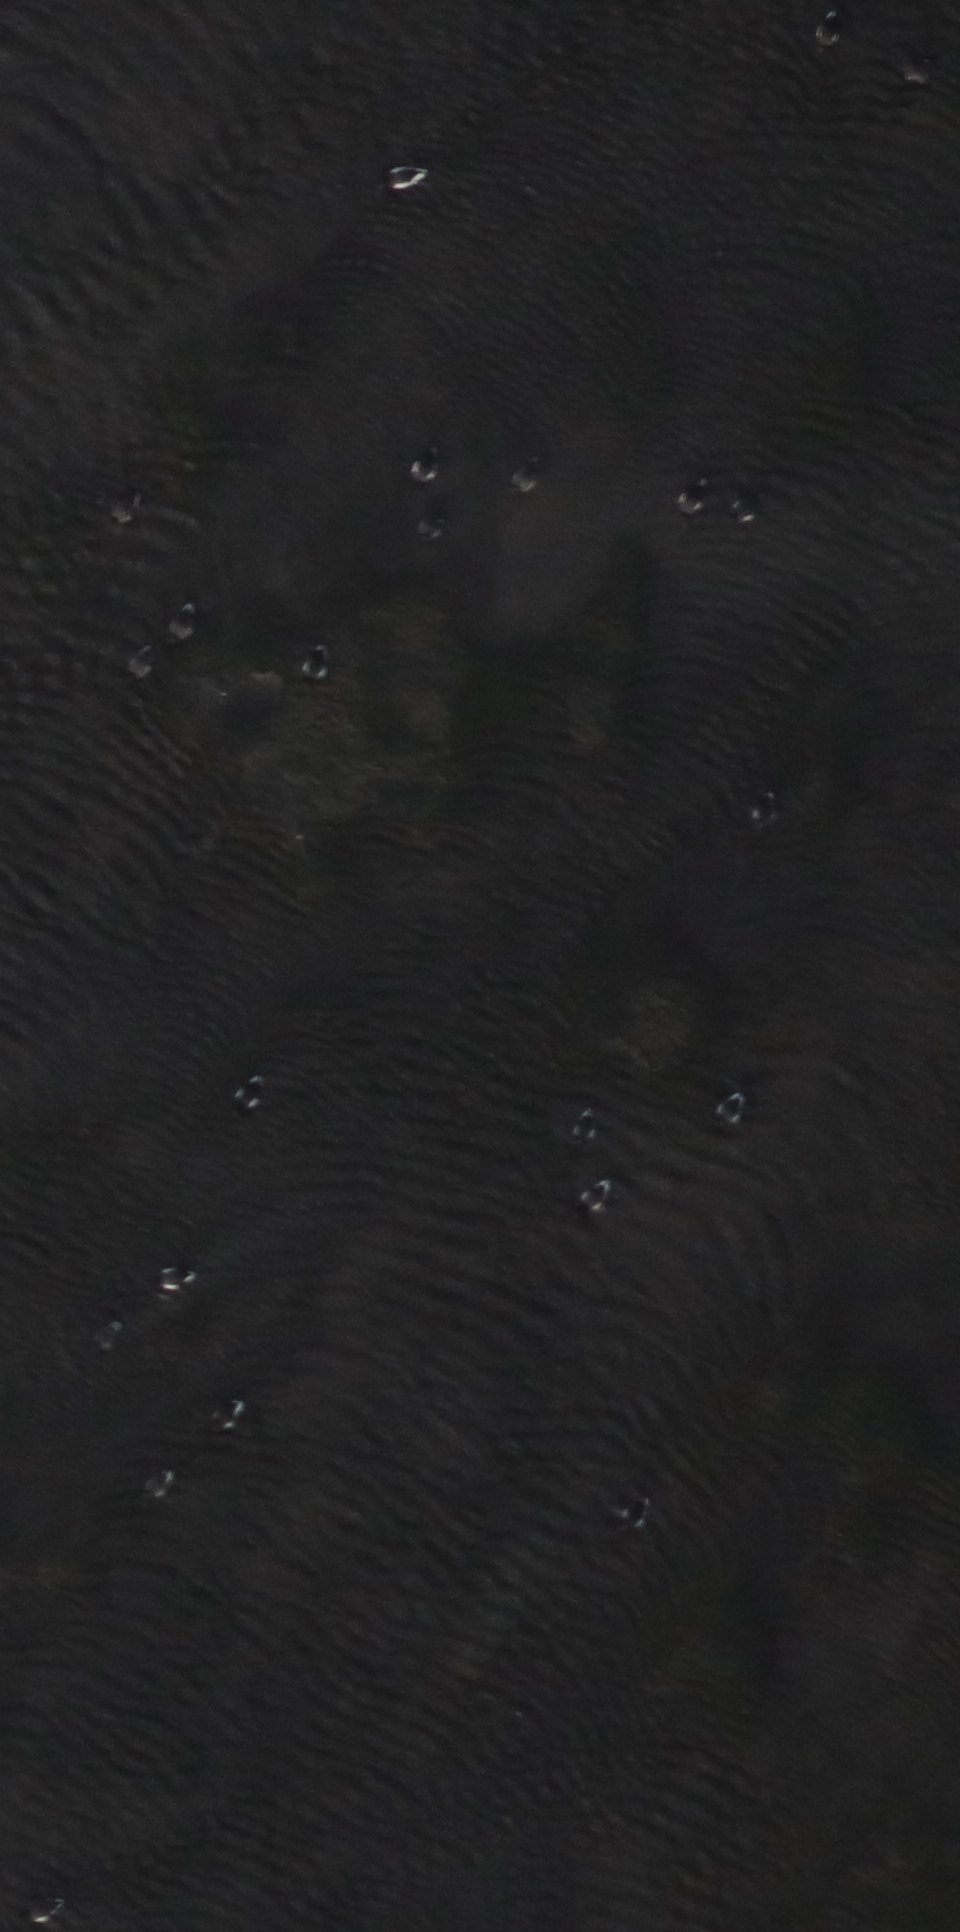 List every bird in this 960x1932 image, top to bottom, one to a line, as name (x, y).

brant (828, 32)
brant (406, 178)
brant (433, 467)
brant (530, 477)
brant (696, 499)
brant (750, 514)
brant (129, 515)
brant (433, 527)
brant (182, 627)
brant (136, 659)
brant (316, 665)
brant (764, 811)
brant (247, 1092)
brant (731, 1110)
brant (578, 1124)
brant (594, 1196)
brant (175, 1279)
brant (111, 1337)
brant (225, 1415)
brant (165, 1488)
brant (641, 1516)
brant (40, 1910)